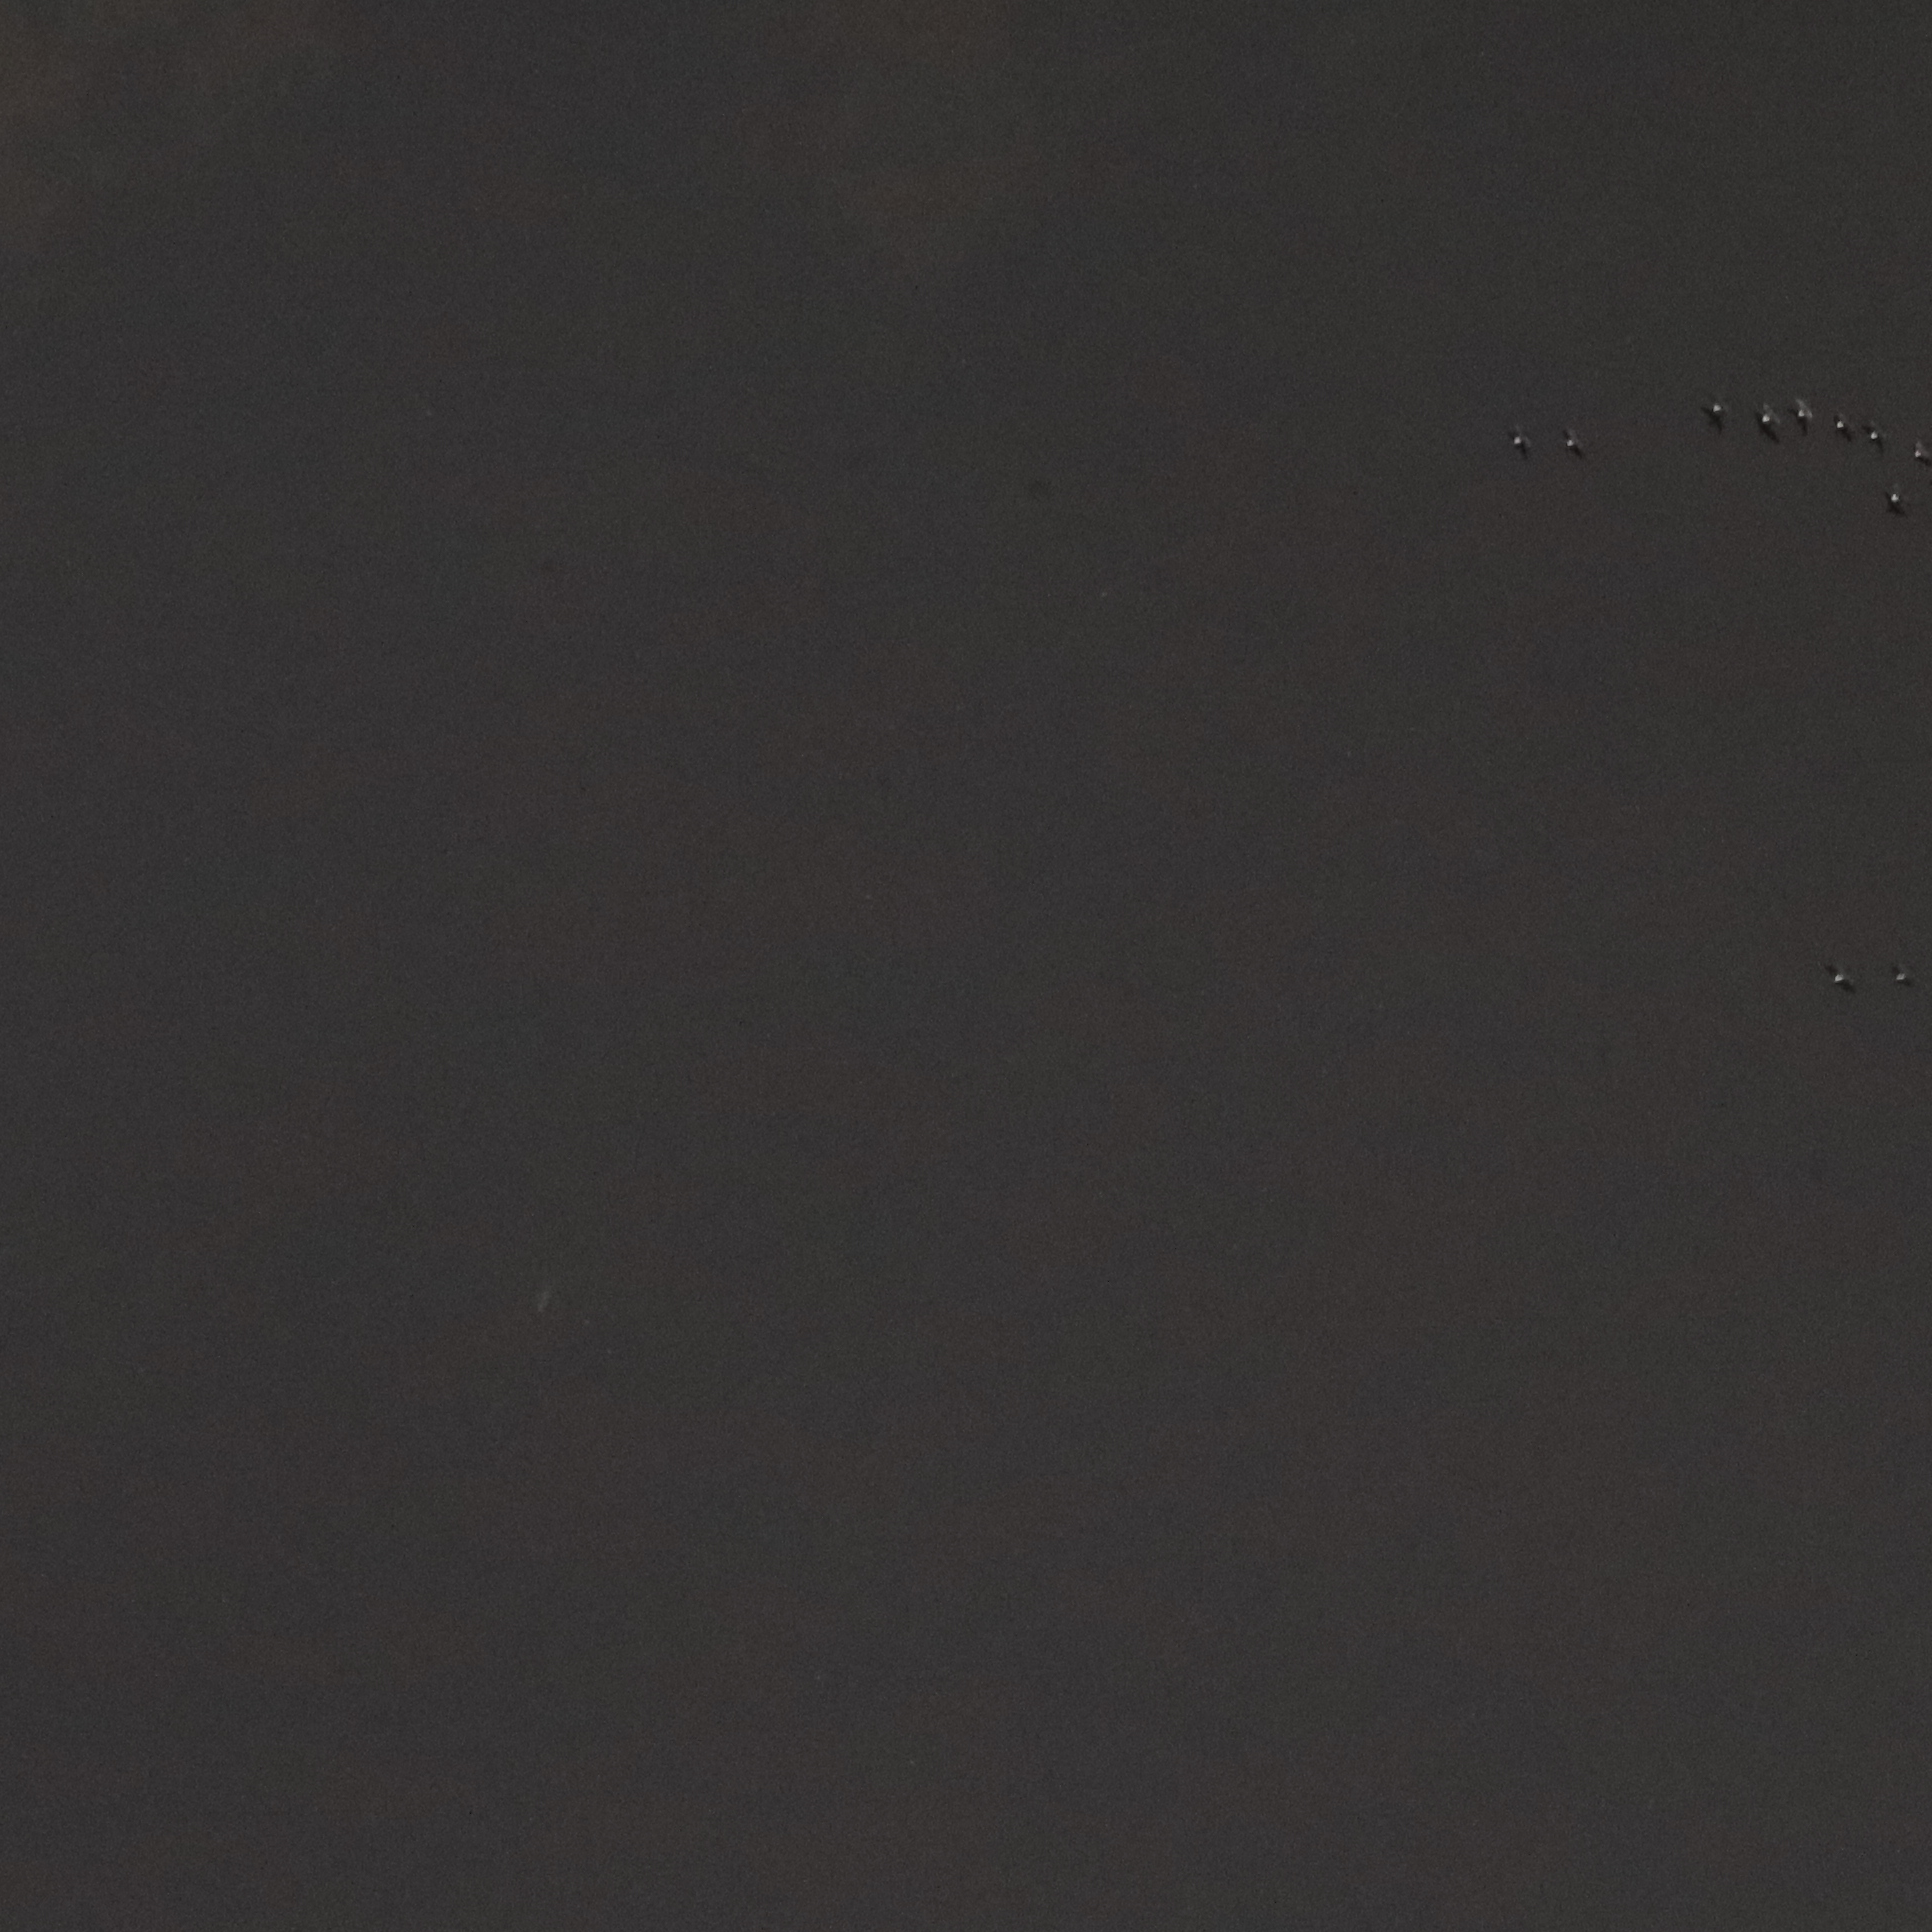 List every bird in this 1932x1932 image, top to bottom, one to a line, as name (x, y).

brant (1721, 403)
brant (1806, 409)
brant (1777, 414)
brant (1842, 425)
brant (1873, 436)
brant (1516, 442)
brant (1578, 445)
brant (1924, 447)
brant (1901, 491)
brant (1901, 972)
brant (1841, 982)